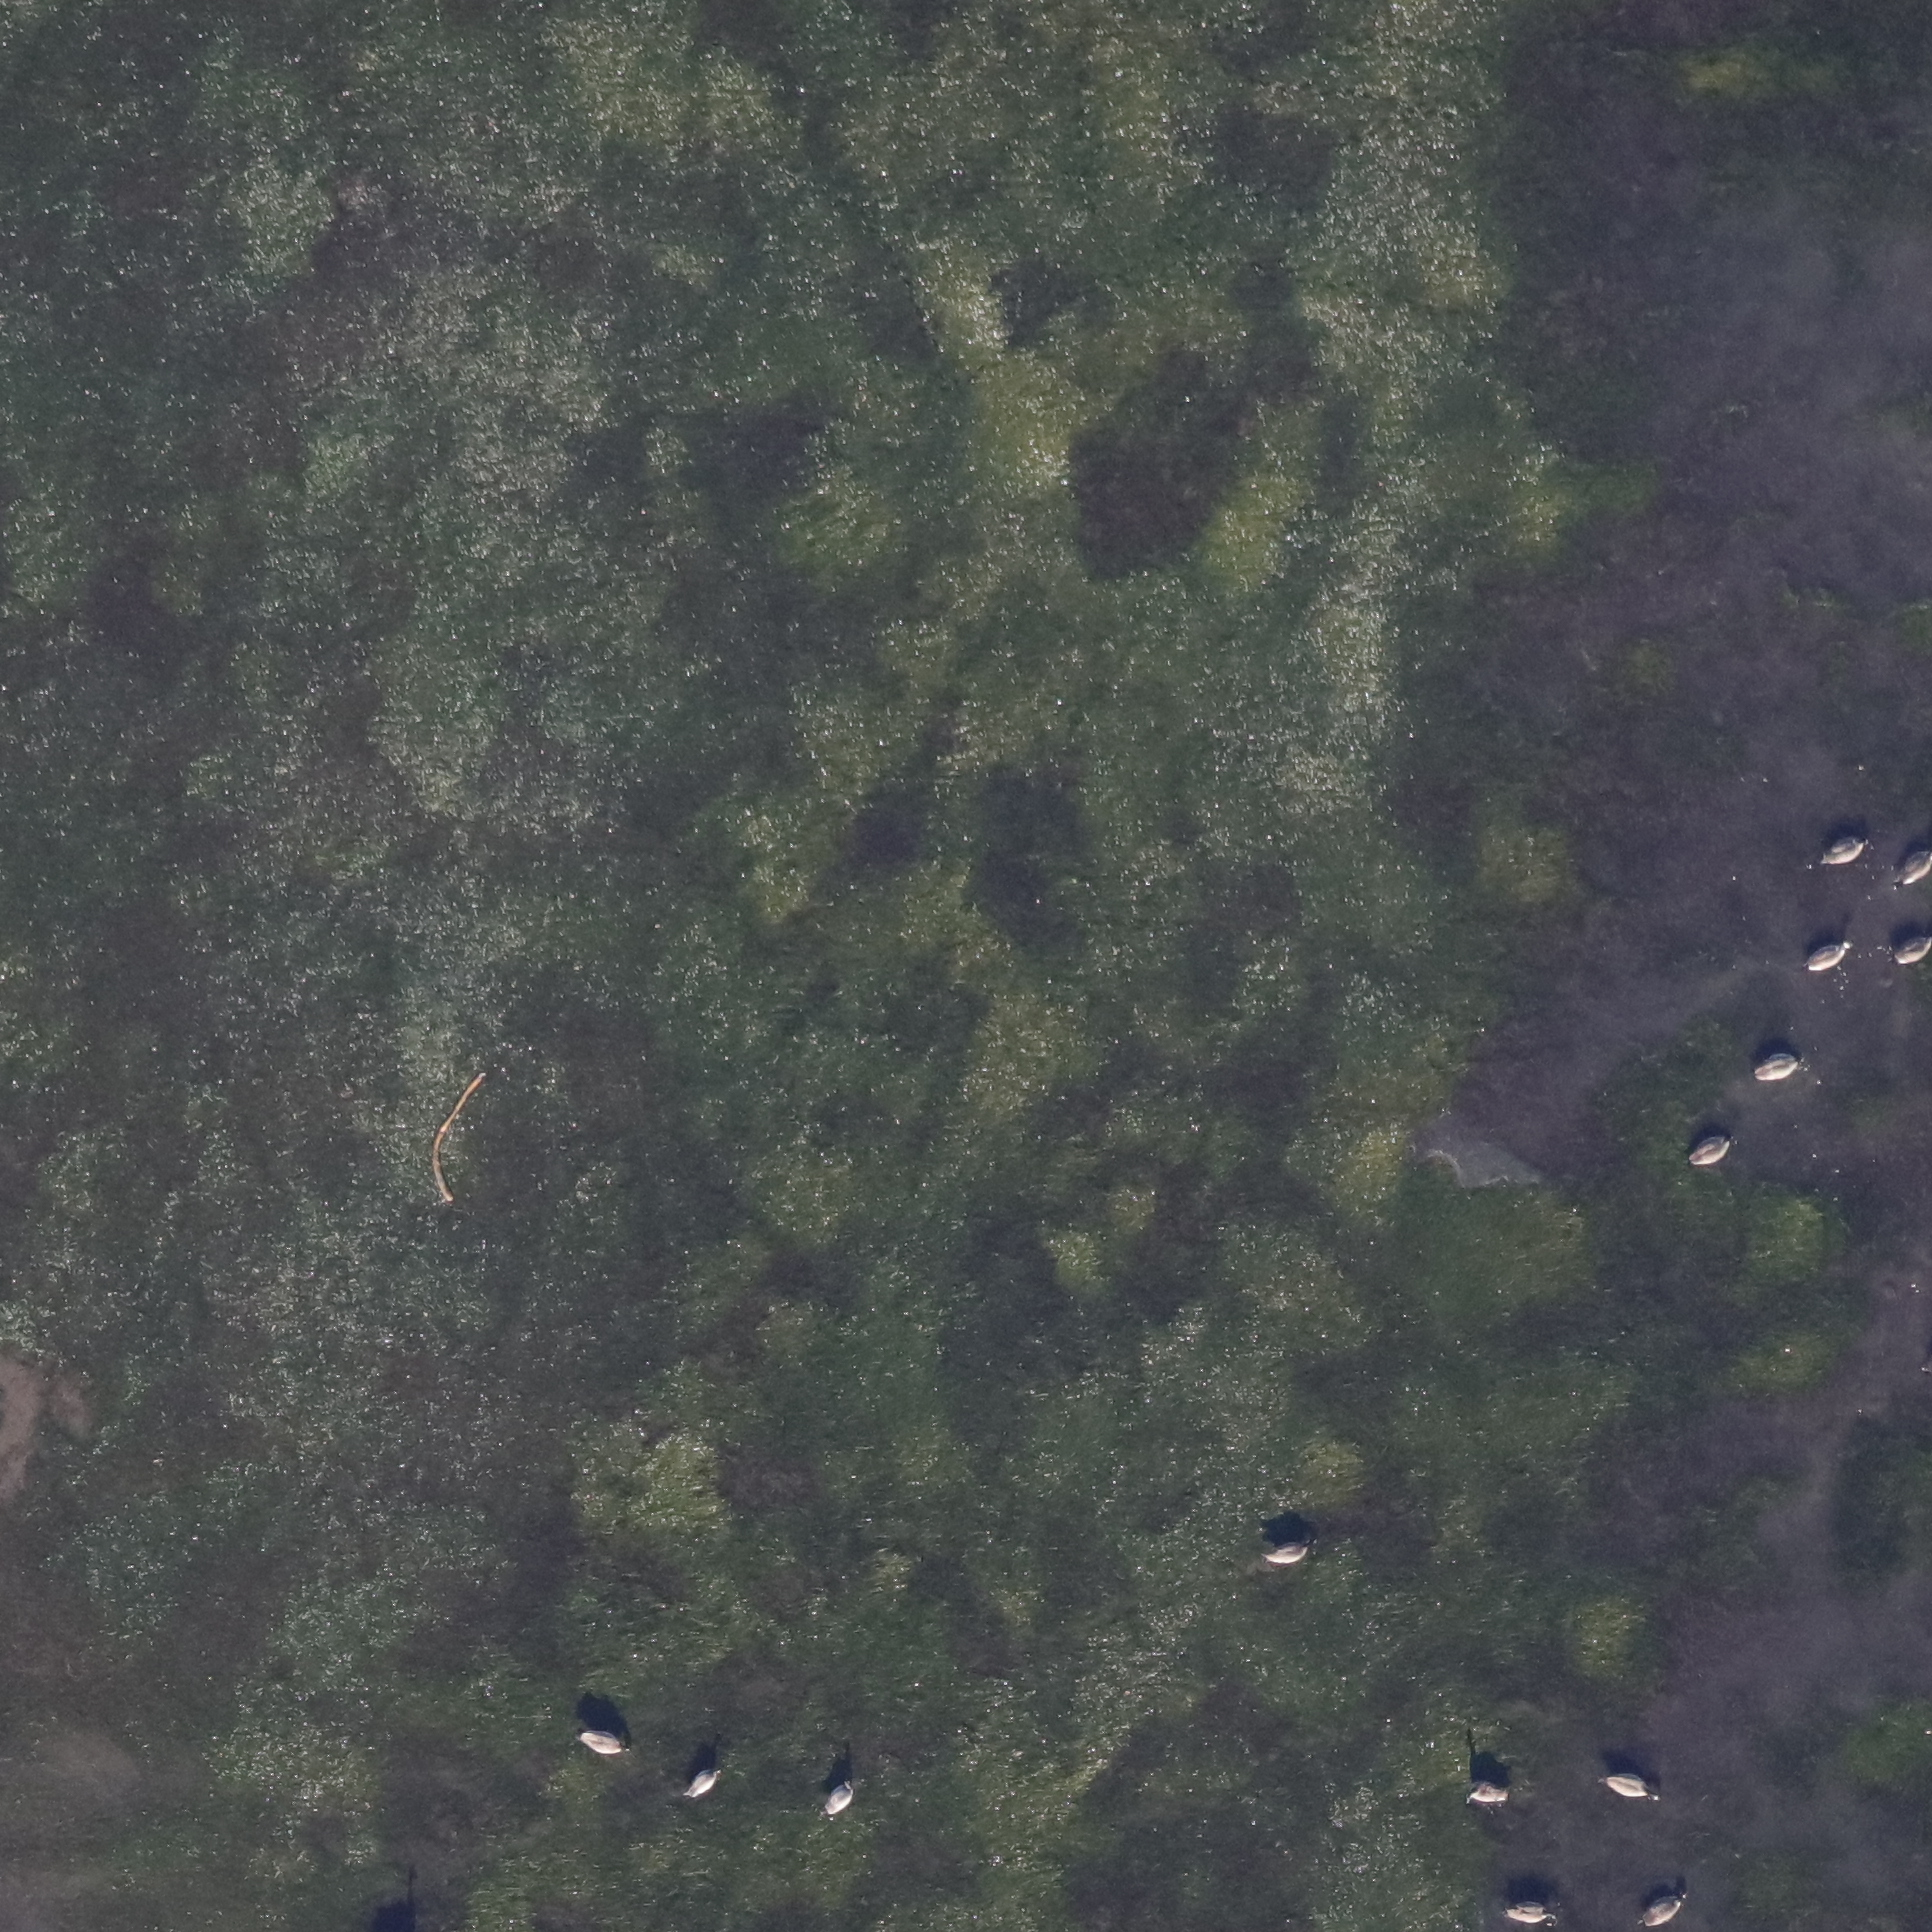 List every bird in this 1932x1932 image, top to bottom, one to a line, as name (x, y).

Canada goose (1844, 851)
Canada goose (1914, 869)
Canada goose (1912, 951)
Canada goose (1825, 957)
Canada goose (1777, 1068)
Canada goose (1706, 1148)
Canada goose (1286, 1552)
Canada goose (601, 1742)
Canada goose (701, 1781)
Canada goose (1627, 1786)
Canada goose (1489, 1793)
Canada goose (837, 1800)
Canada goose (1661, 1911)
Canada goose (1529, 1912)